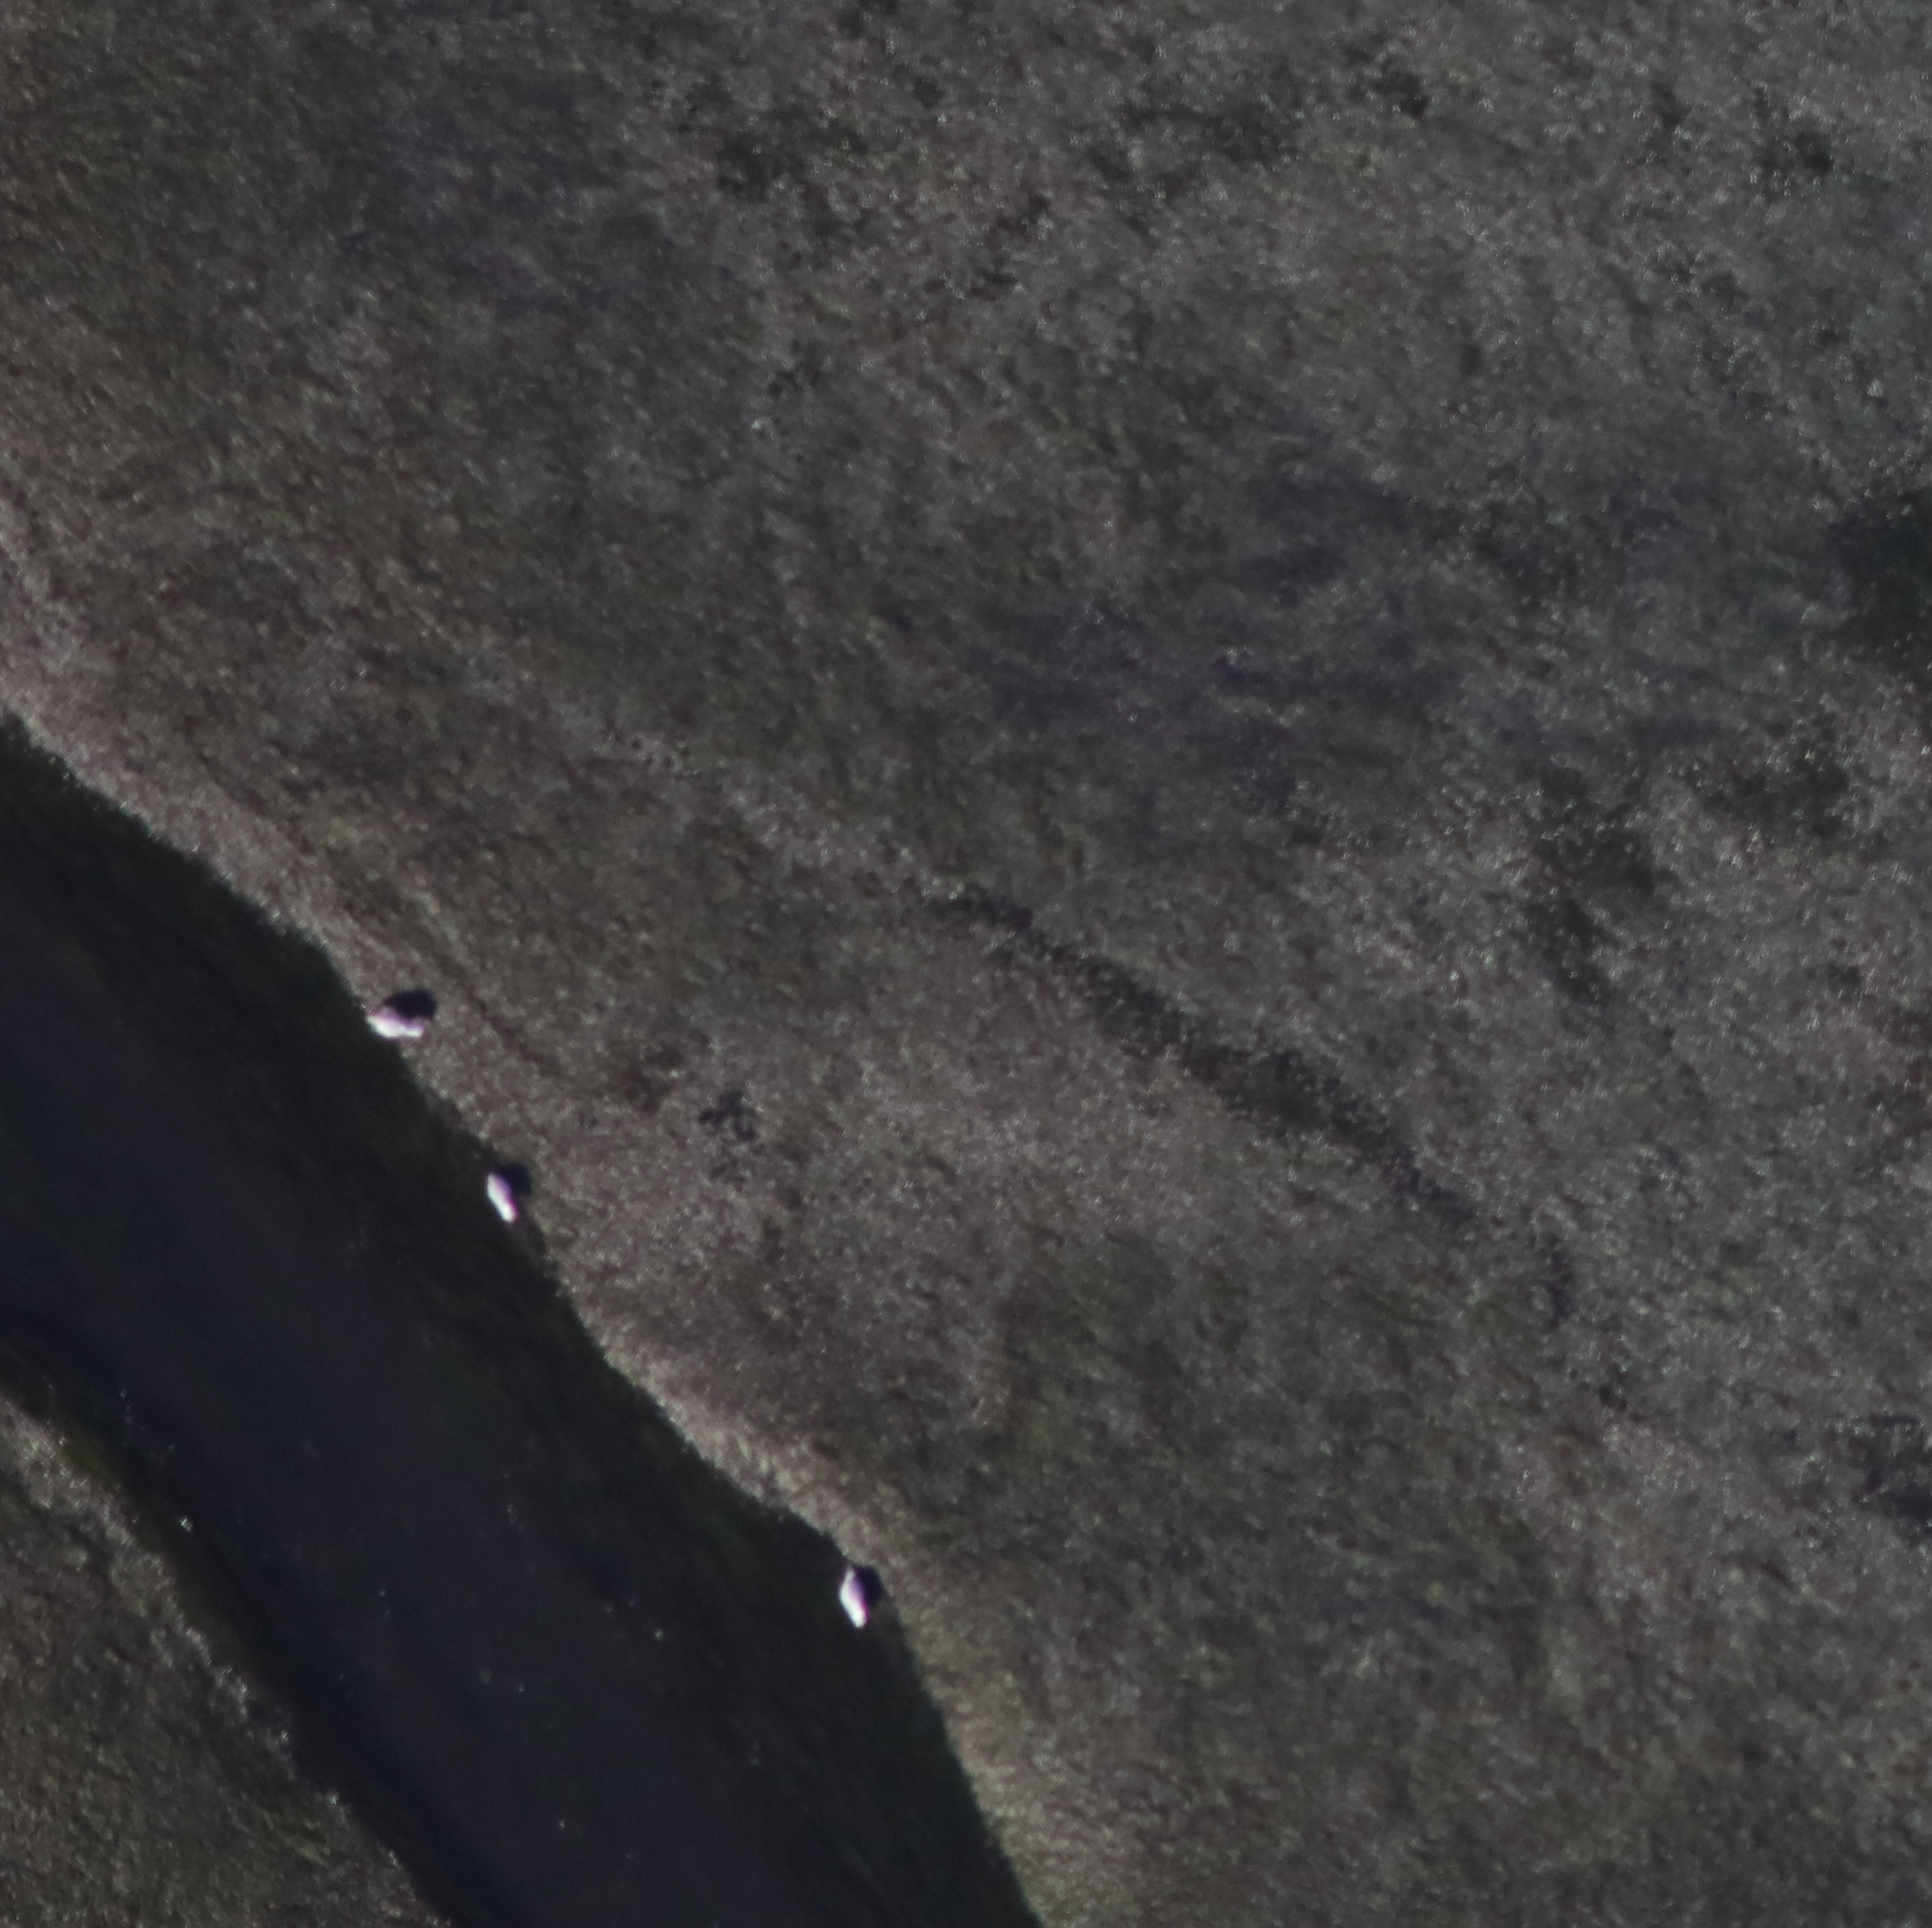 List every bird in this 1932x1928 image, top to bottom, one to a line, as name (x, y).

gull (395, 1024)
gull (501, 1196)
gull (853, 1595)